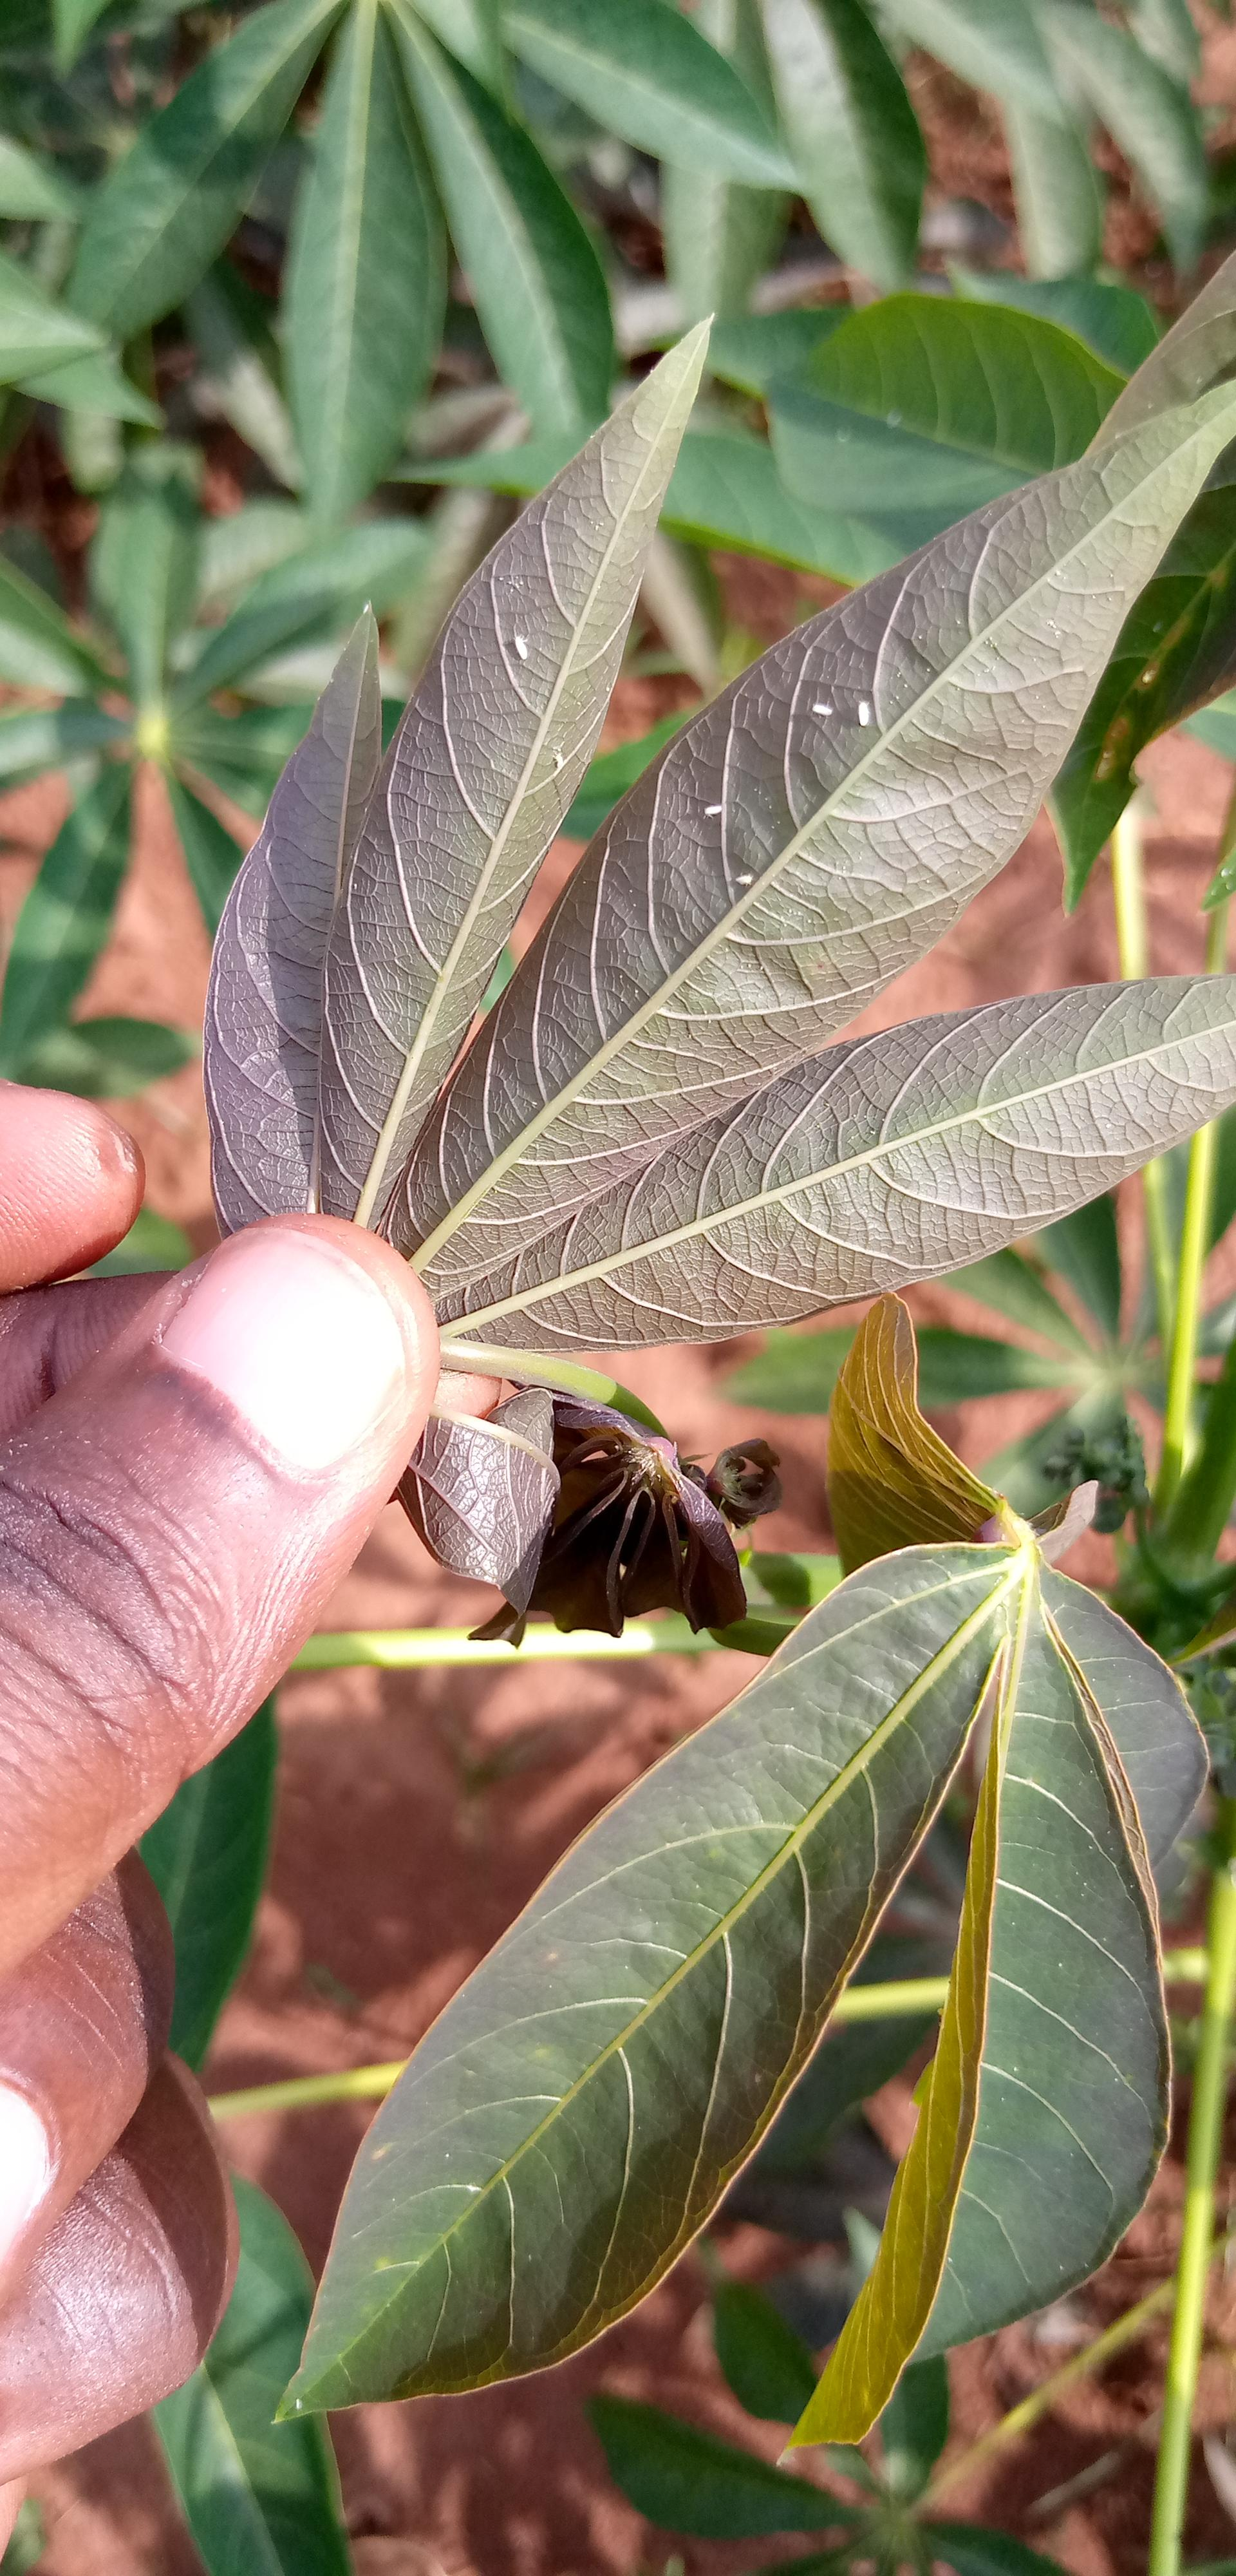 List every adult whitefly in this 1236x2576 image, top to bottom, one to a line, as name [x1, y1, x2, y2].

whitefly [510, 633, 534, 663]
whitefly [854, 697, 876, 730]
whitefly [809, 701, 837, 723]
whitefly [551, 750, 566, 772]
whitefly [701, 802, 726, 820]
whitefly [732, 871, 755, 889]